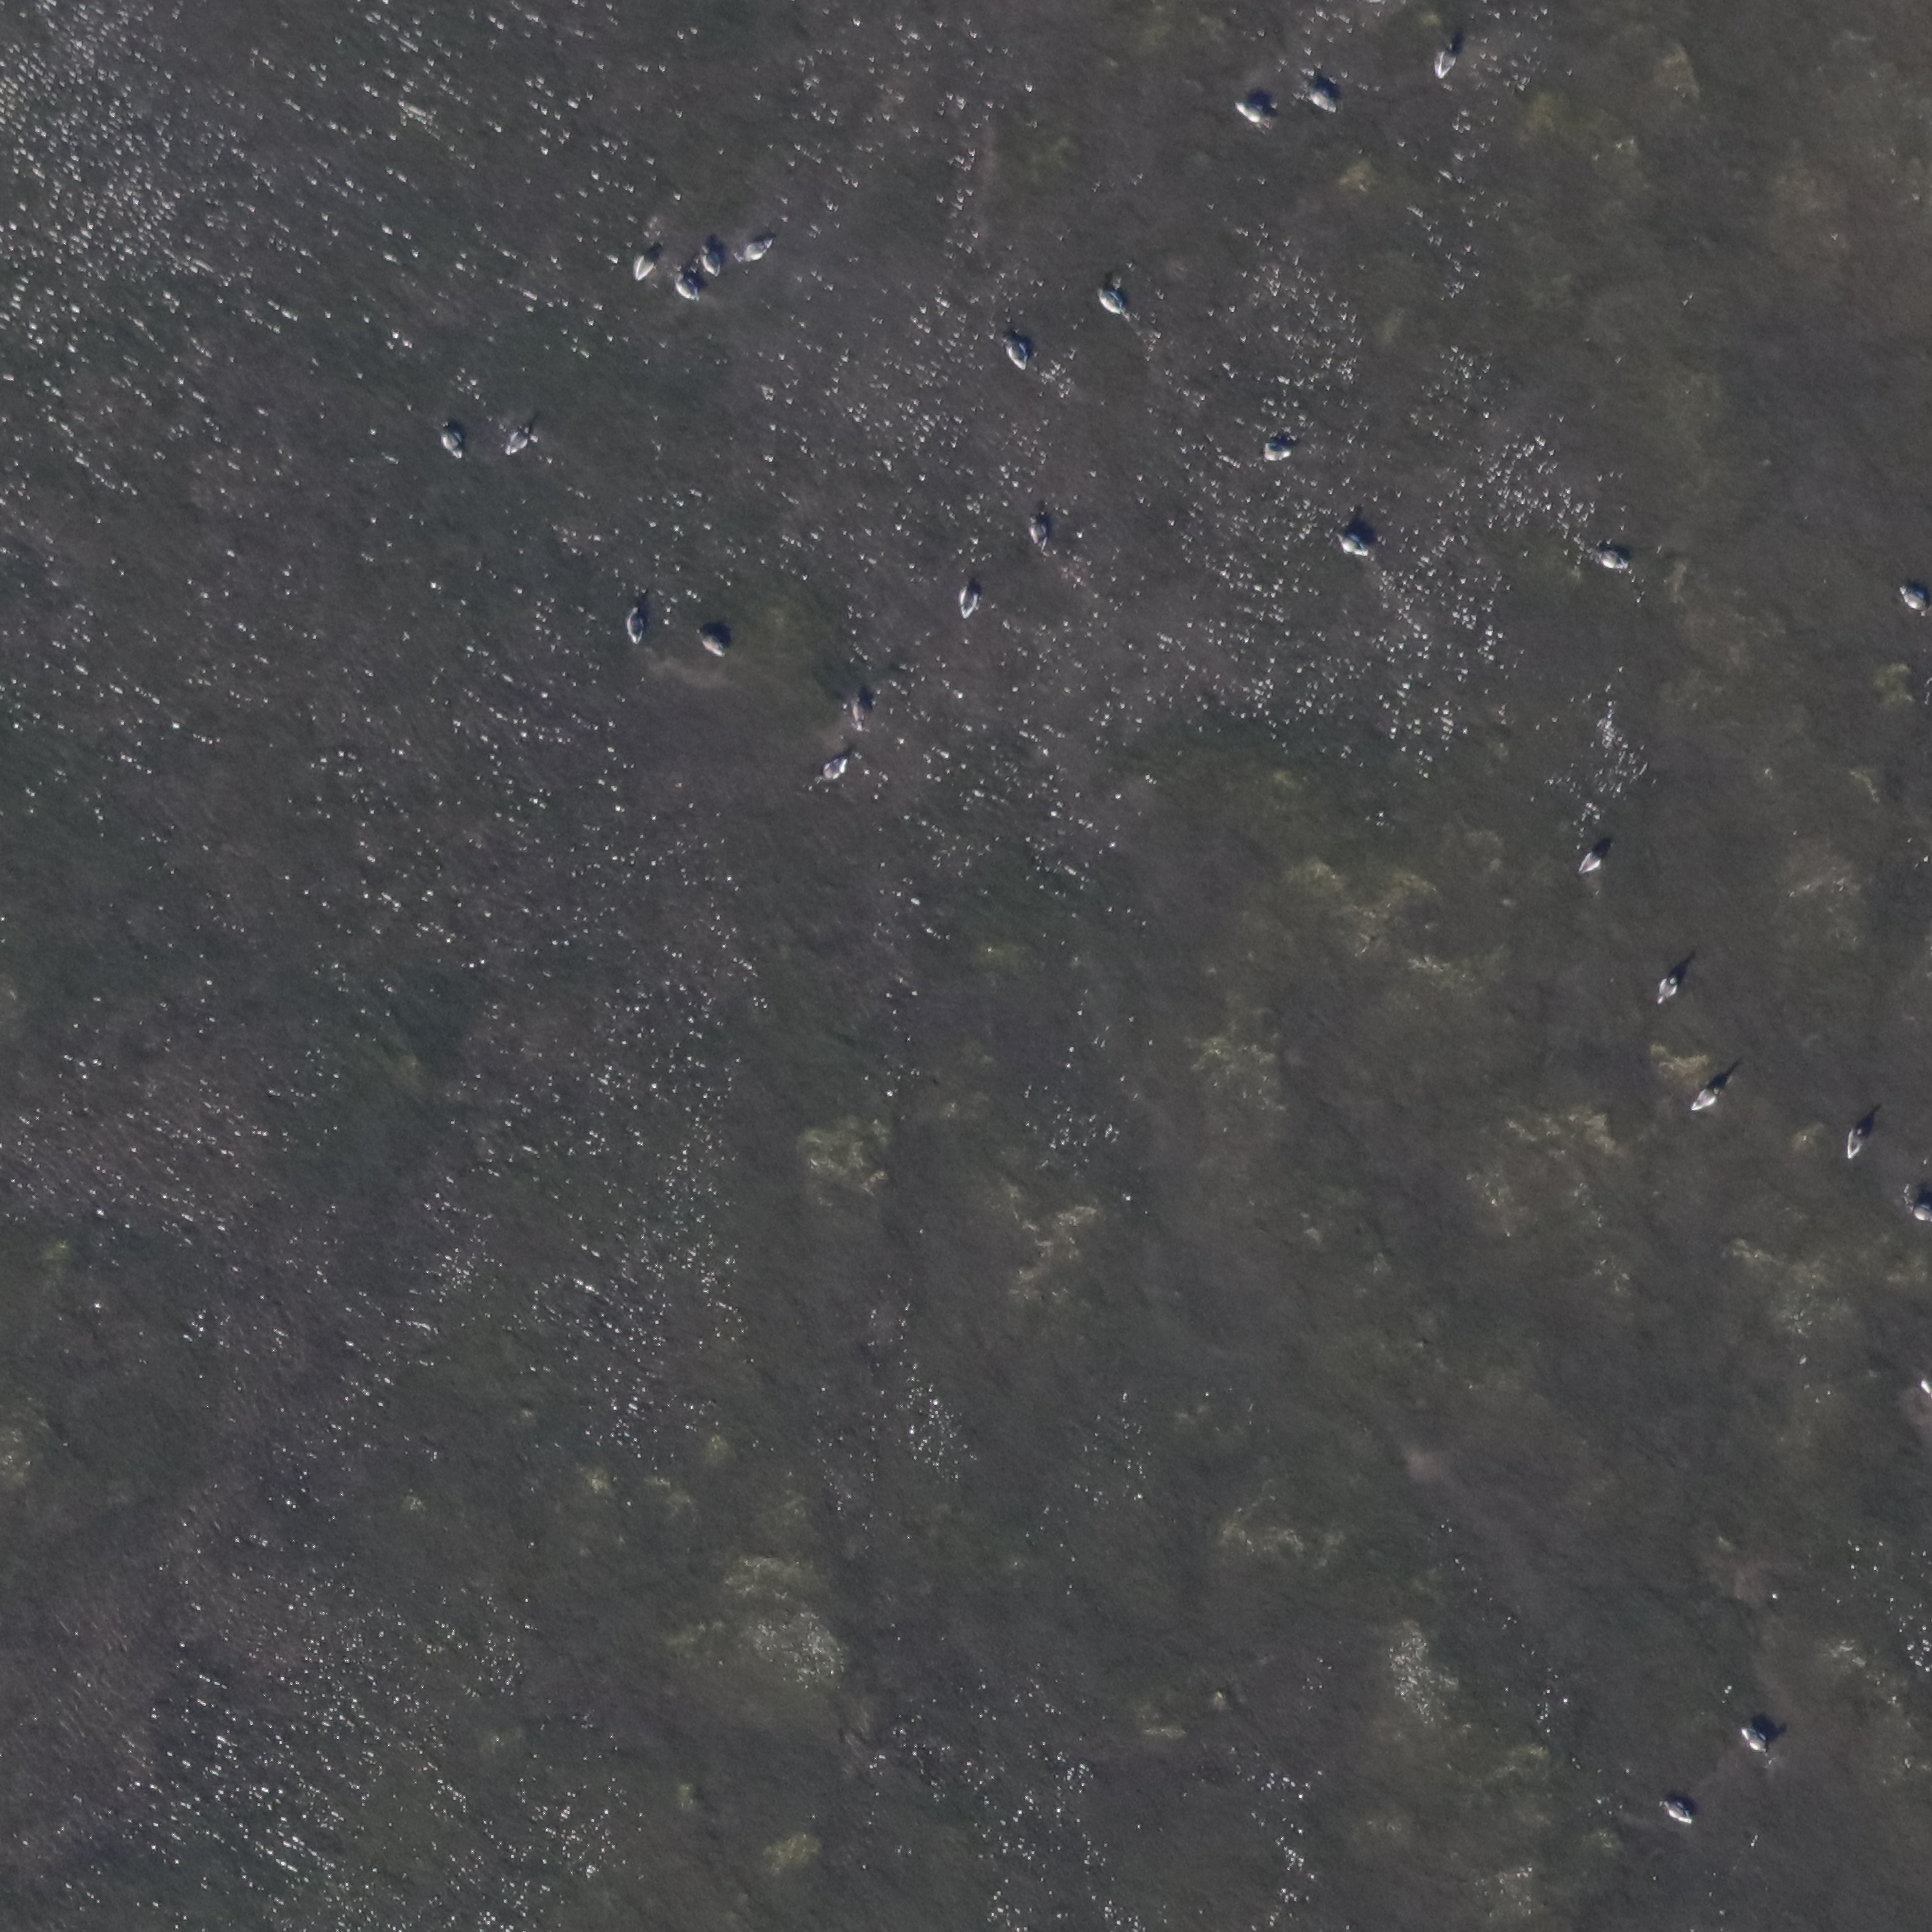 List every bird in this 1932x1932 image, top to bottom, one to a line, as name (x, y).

brant (1448, 60)
brant (1324, 99)
brant (1254, 111)
brant (759, 252)
brant (712, 255)
brant (643, 269)
brant (687, 293)
brant (1112, 298)
brant (1023, 353)
brant (518, 433)
brant (452, 442)
brant (1272, 450)
brant (1037, 537)
brant (1352, 540)
brant (1616, 556)
brant (1915, 598)
brant (969, 601)
brant (634, 627)
brant (713, 640)
brant (860, 715)
brant (833, 772)
brant (1592, 860)
brant (1667, 988)
brant (1706, 1095)
brant (1858, 1137)
brant (1923, 1209)
brant (1759, 1740)
brant (1680, 1809)